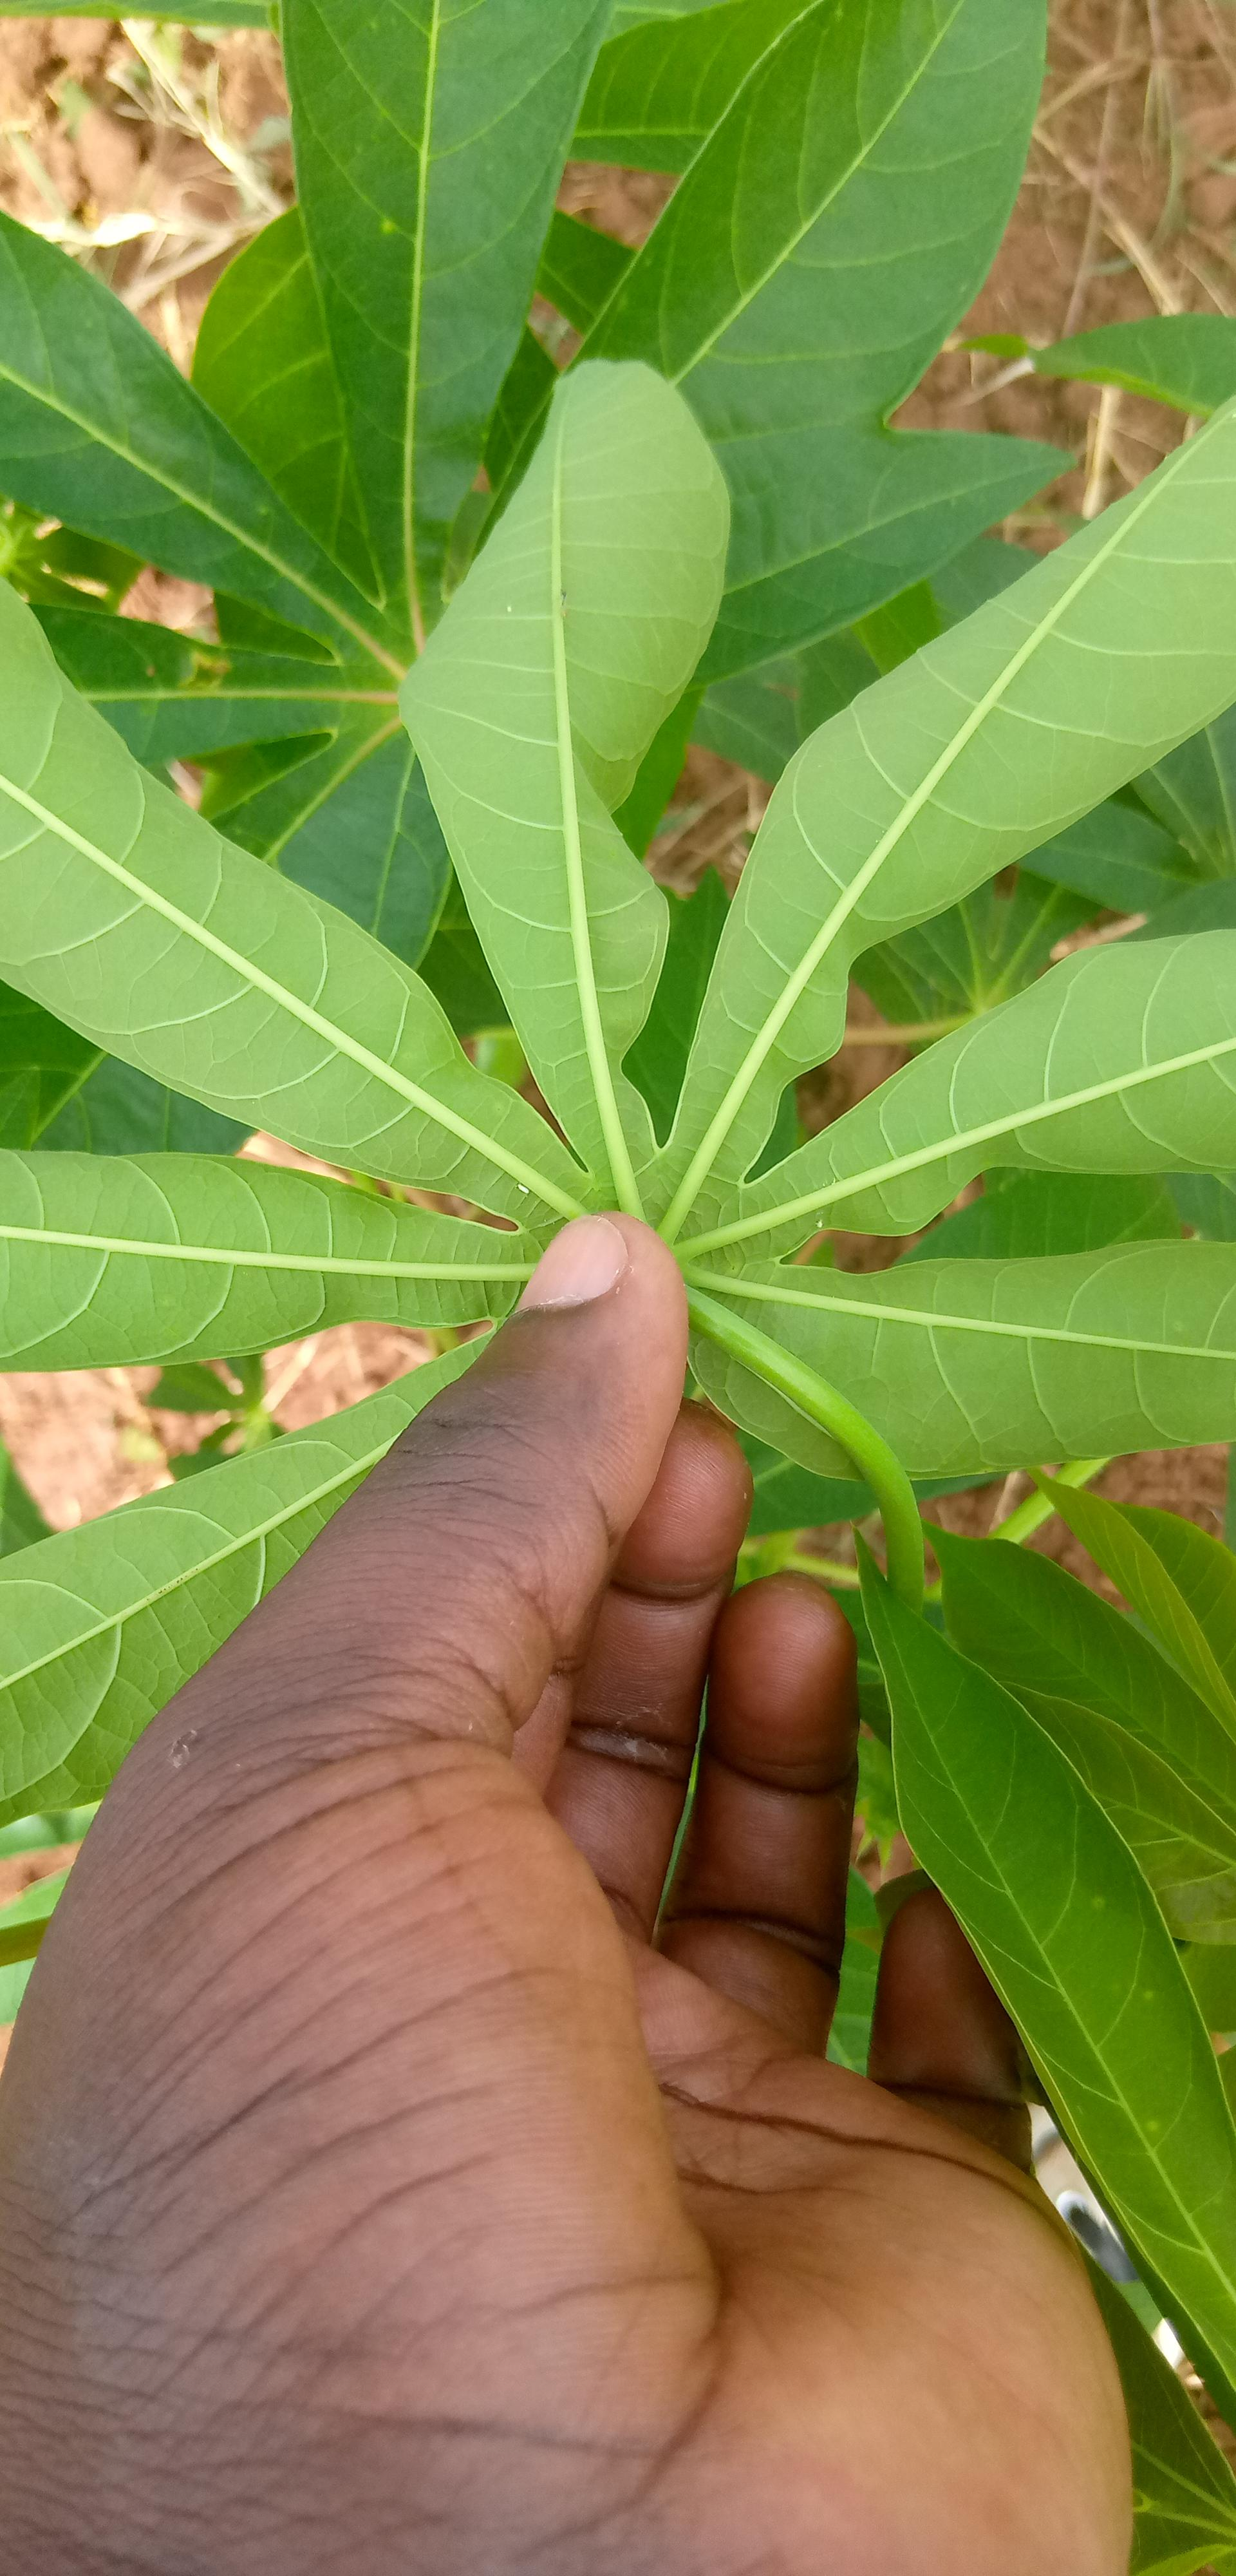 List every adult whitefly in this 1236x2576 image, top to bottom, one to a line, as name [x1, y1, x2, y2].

whitefly [516, 1182, 530, 1195]
whitefly [815, 1218, 824, 1229]